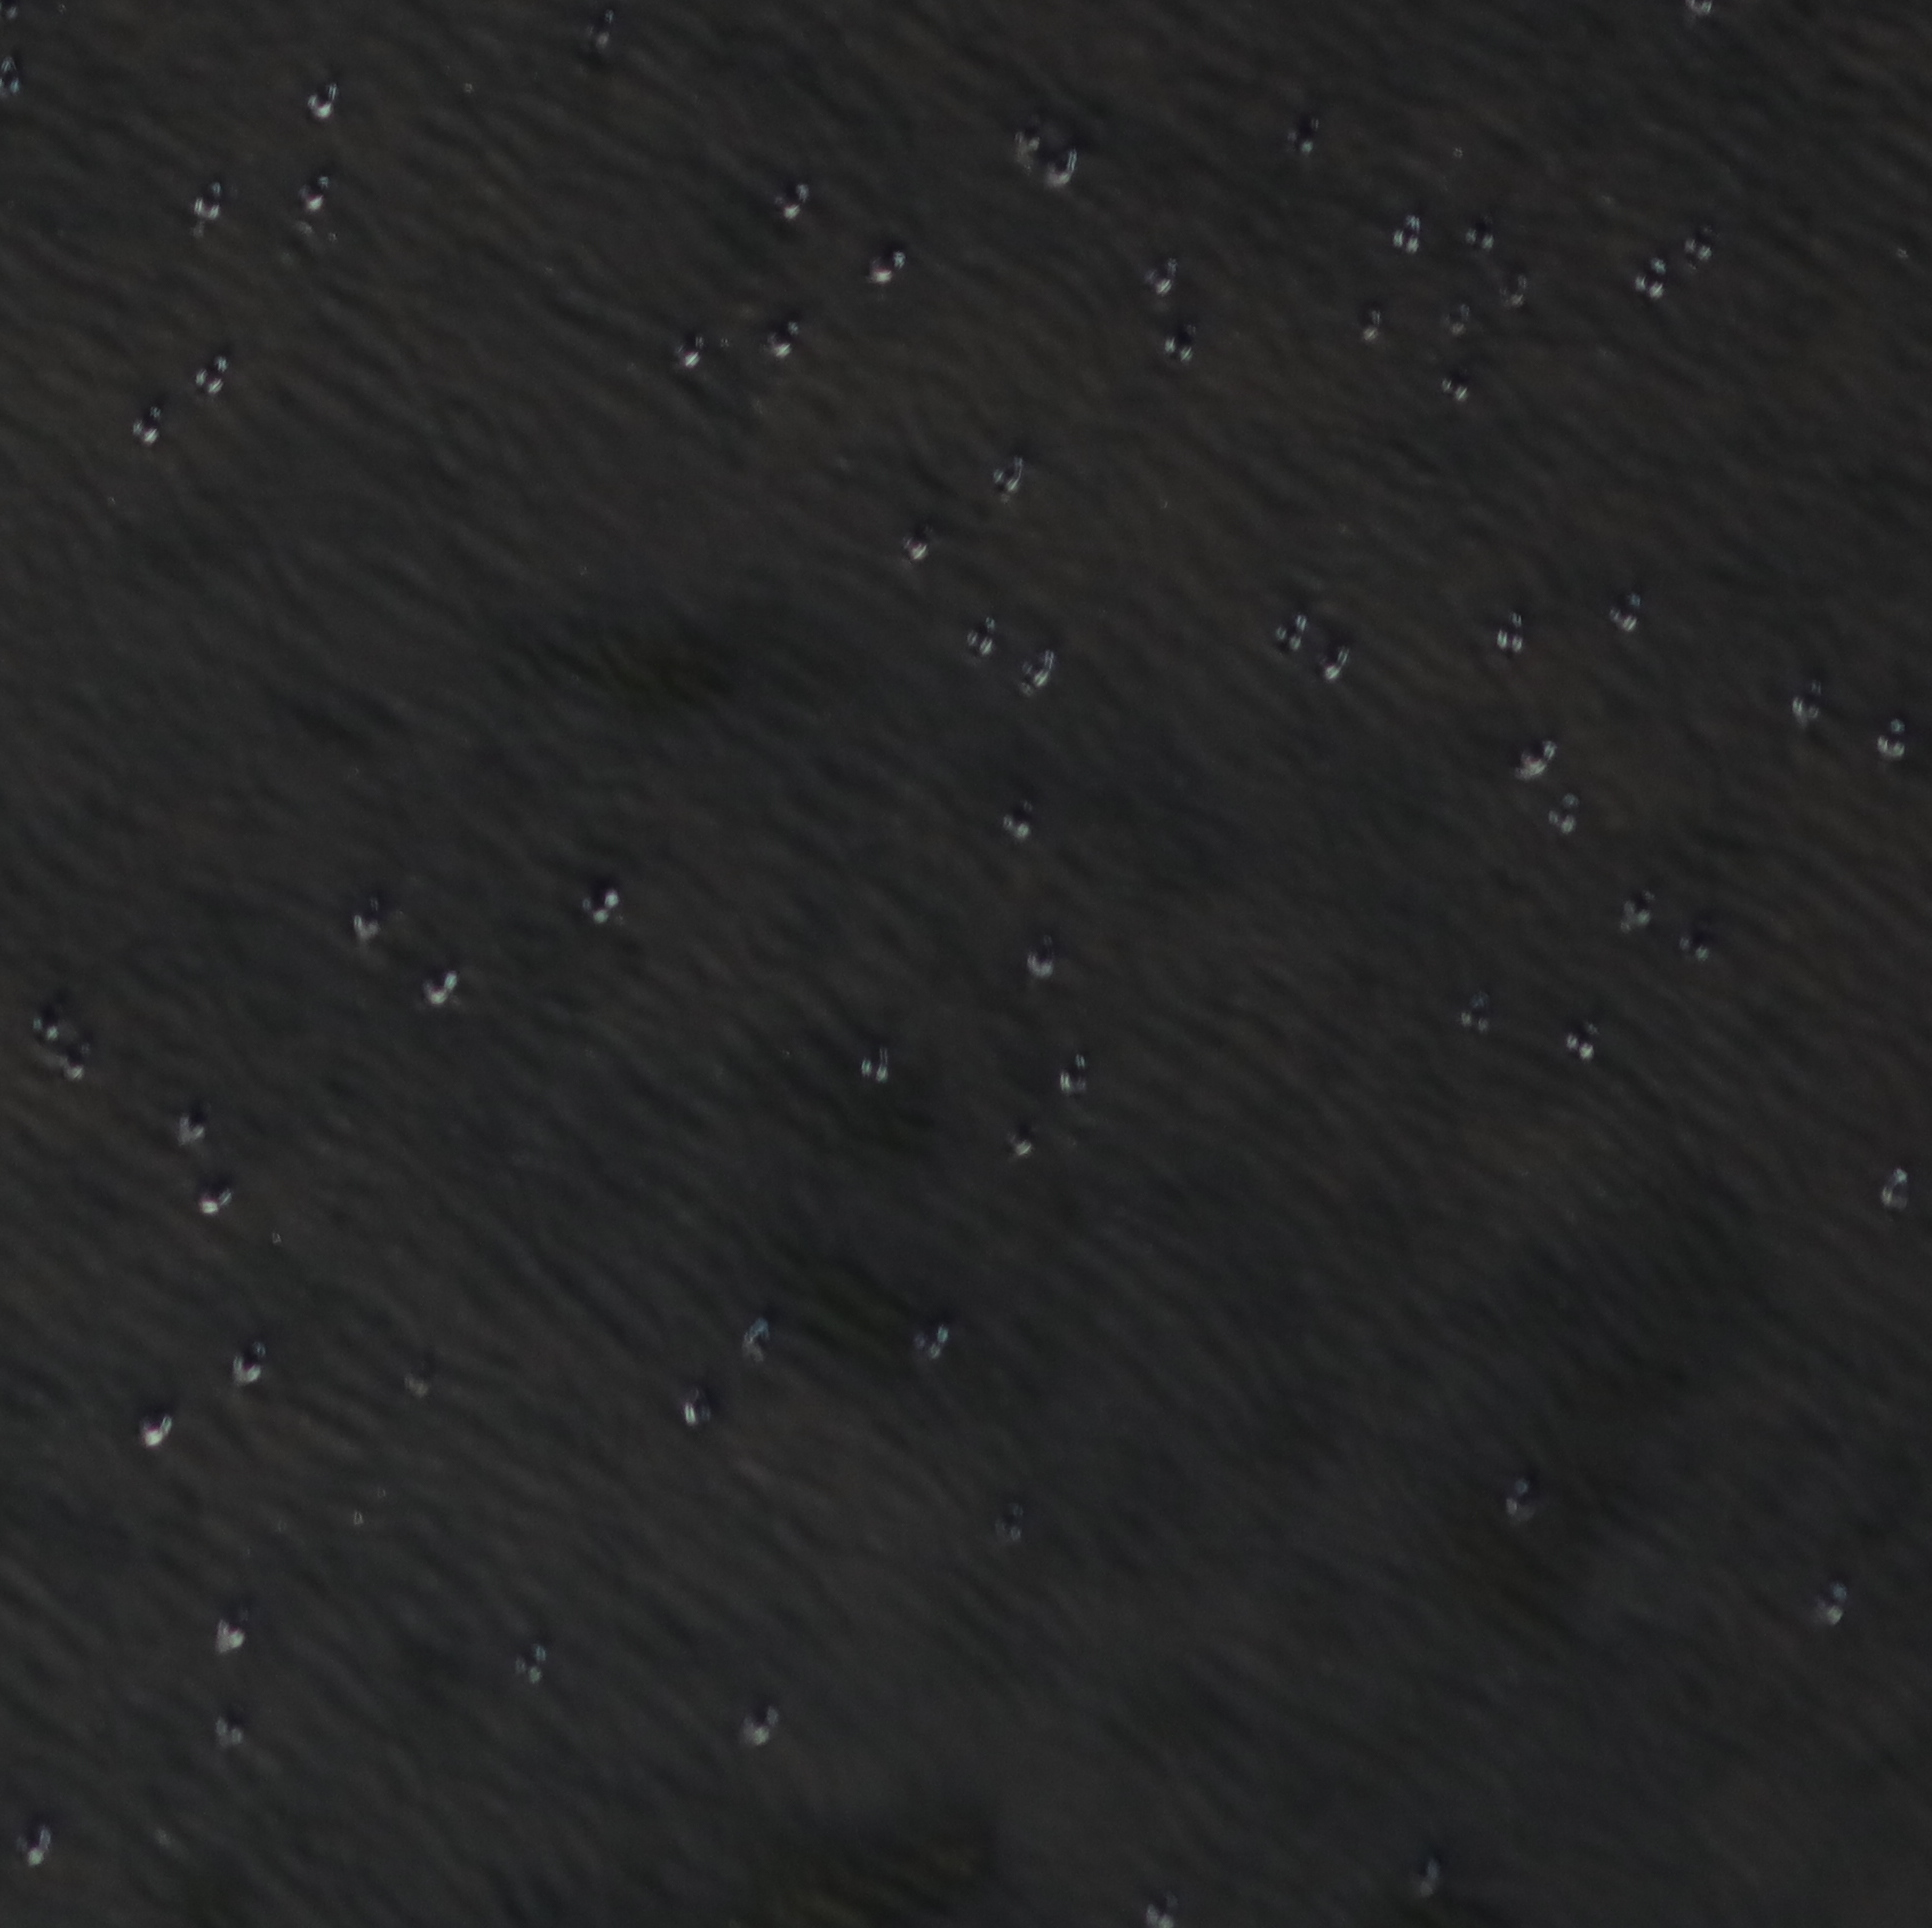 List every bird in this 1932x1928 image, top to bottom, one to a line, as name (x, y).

brant (14, 4)
brant (594, 35)
brant (8, 85)
brant (328, 107)
brant (1302, 135)
brant (1024, 139)
brant (1063, 165)
brant (315, 193)
brant (797, 205)
brant (213, 209)
brant (1413, 235)
brant (1483, 235)
brant (1699, 255)
brant (887, 271)
brant (1157, 272)
brant (1654, 284)
brant (1511, 295)
brant (1373, 317)
brant (1461, 324)
brant (783, 338)
brant (1183, 353)
brant (696, 362)
brant (213, 376)
brant (1462, 390)
brant (142, 434)
brant (1006, 482)
brant (927, 551)
brant (1626, 609)
brant (1513, 639)
brant (1295, 642)
brant (979, 643)
brant (1032, 666)
brant (1340, 667)
brant (1809, 707)
brant (1891, 741)
brant (1542, 764)
brant (1576, 816)
brant (1016, 818)
brant (600, 906)
brant (362, 915)
brant (1637, 923)
brant (1693, 948)
brant (1048, 971)
brant (438, 988)
brant (1482, 1016)
brant (42, 1025)
brant (1581, 1043)
emperor goose (61, 1045)
brant (72, 1066)
brant (1082, 1075)
brant (880, 1081)
brant (191, 1128)
brant (1027, 1141)
brant (1891, 1198)
brant (214, 1199)
brant (925, 1342)
brant (762, 1345)
brant (238, 1367)
brant (694, 1405)
brant (161, 1433)
brant (1516, 1503)
brant (1012, 1513)
brant (1839, 1597)
brant (231, 1641)
brant (530, 1659)
brant (755, 1724)
brant (240, 1741)
brant (30, 1843)
brant (1432, 1882)
brant (1160, 1915)